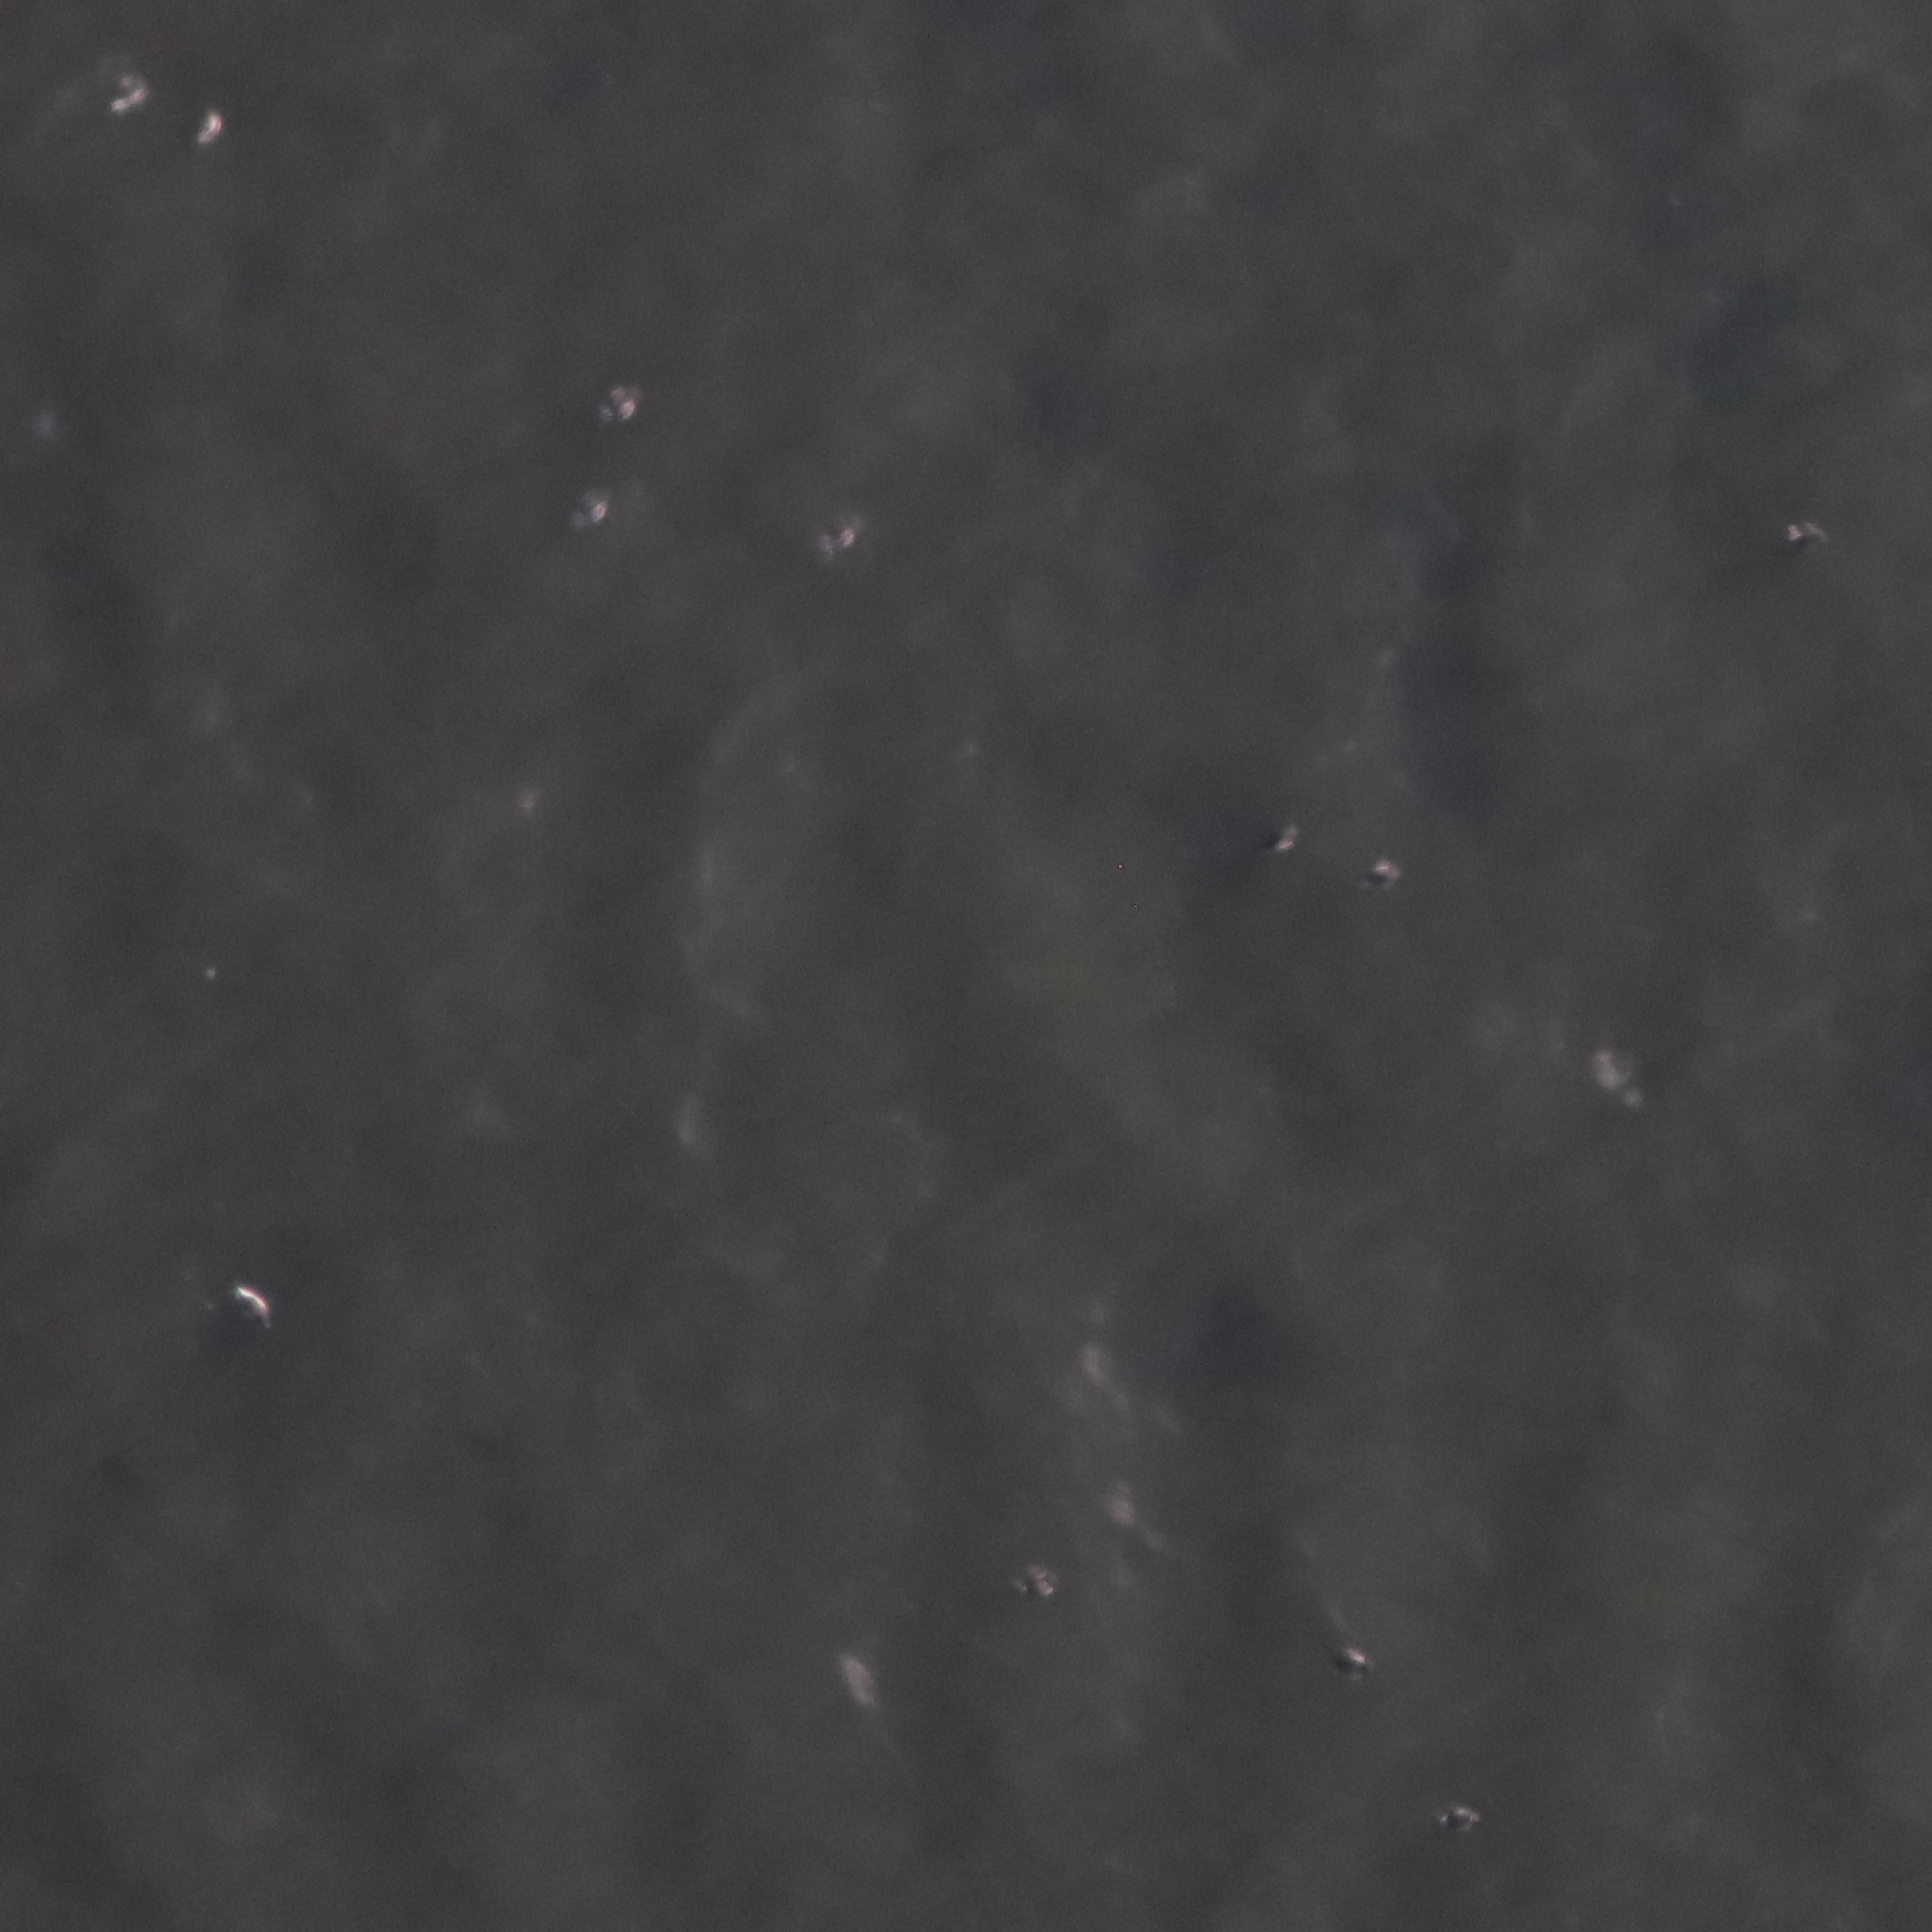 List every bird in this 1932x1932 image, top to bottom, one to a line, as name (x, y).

brant (125, 89)
brant (209, 124)
brant (619, 404)
brant (592, 511)
brant (838, 535)
brant (1813, 543)
brant (1281, 844)
brant (1384, 875)
brant (254, 1311)
brant (1034, 1585)
brant (1352, 1665)
brant (1459, 1819)